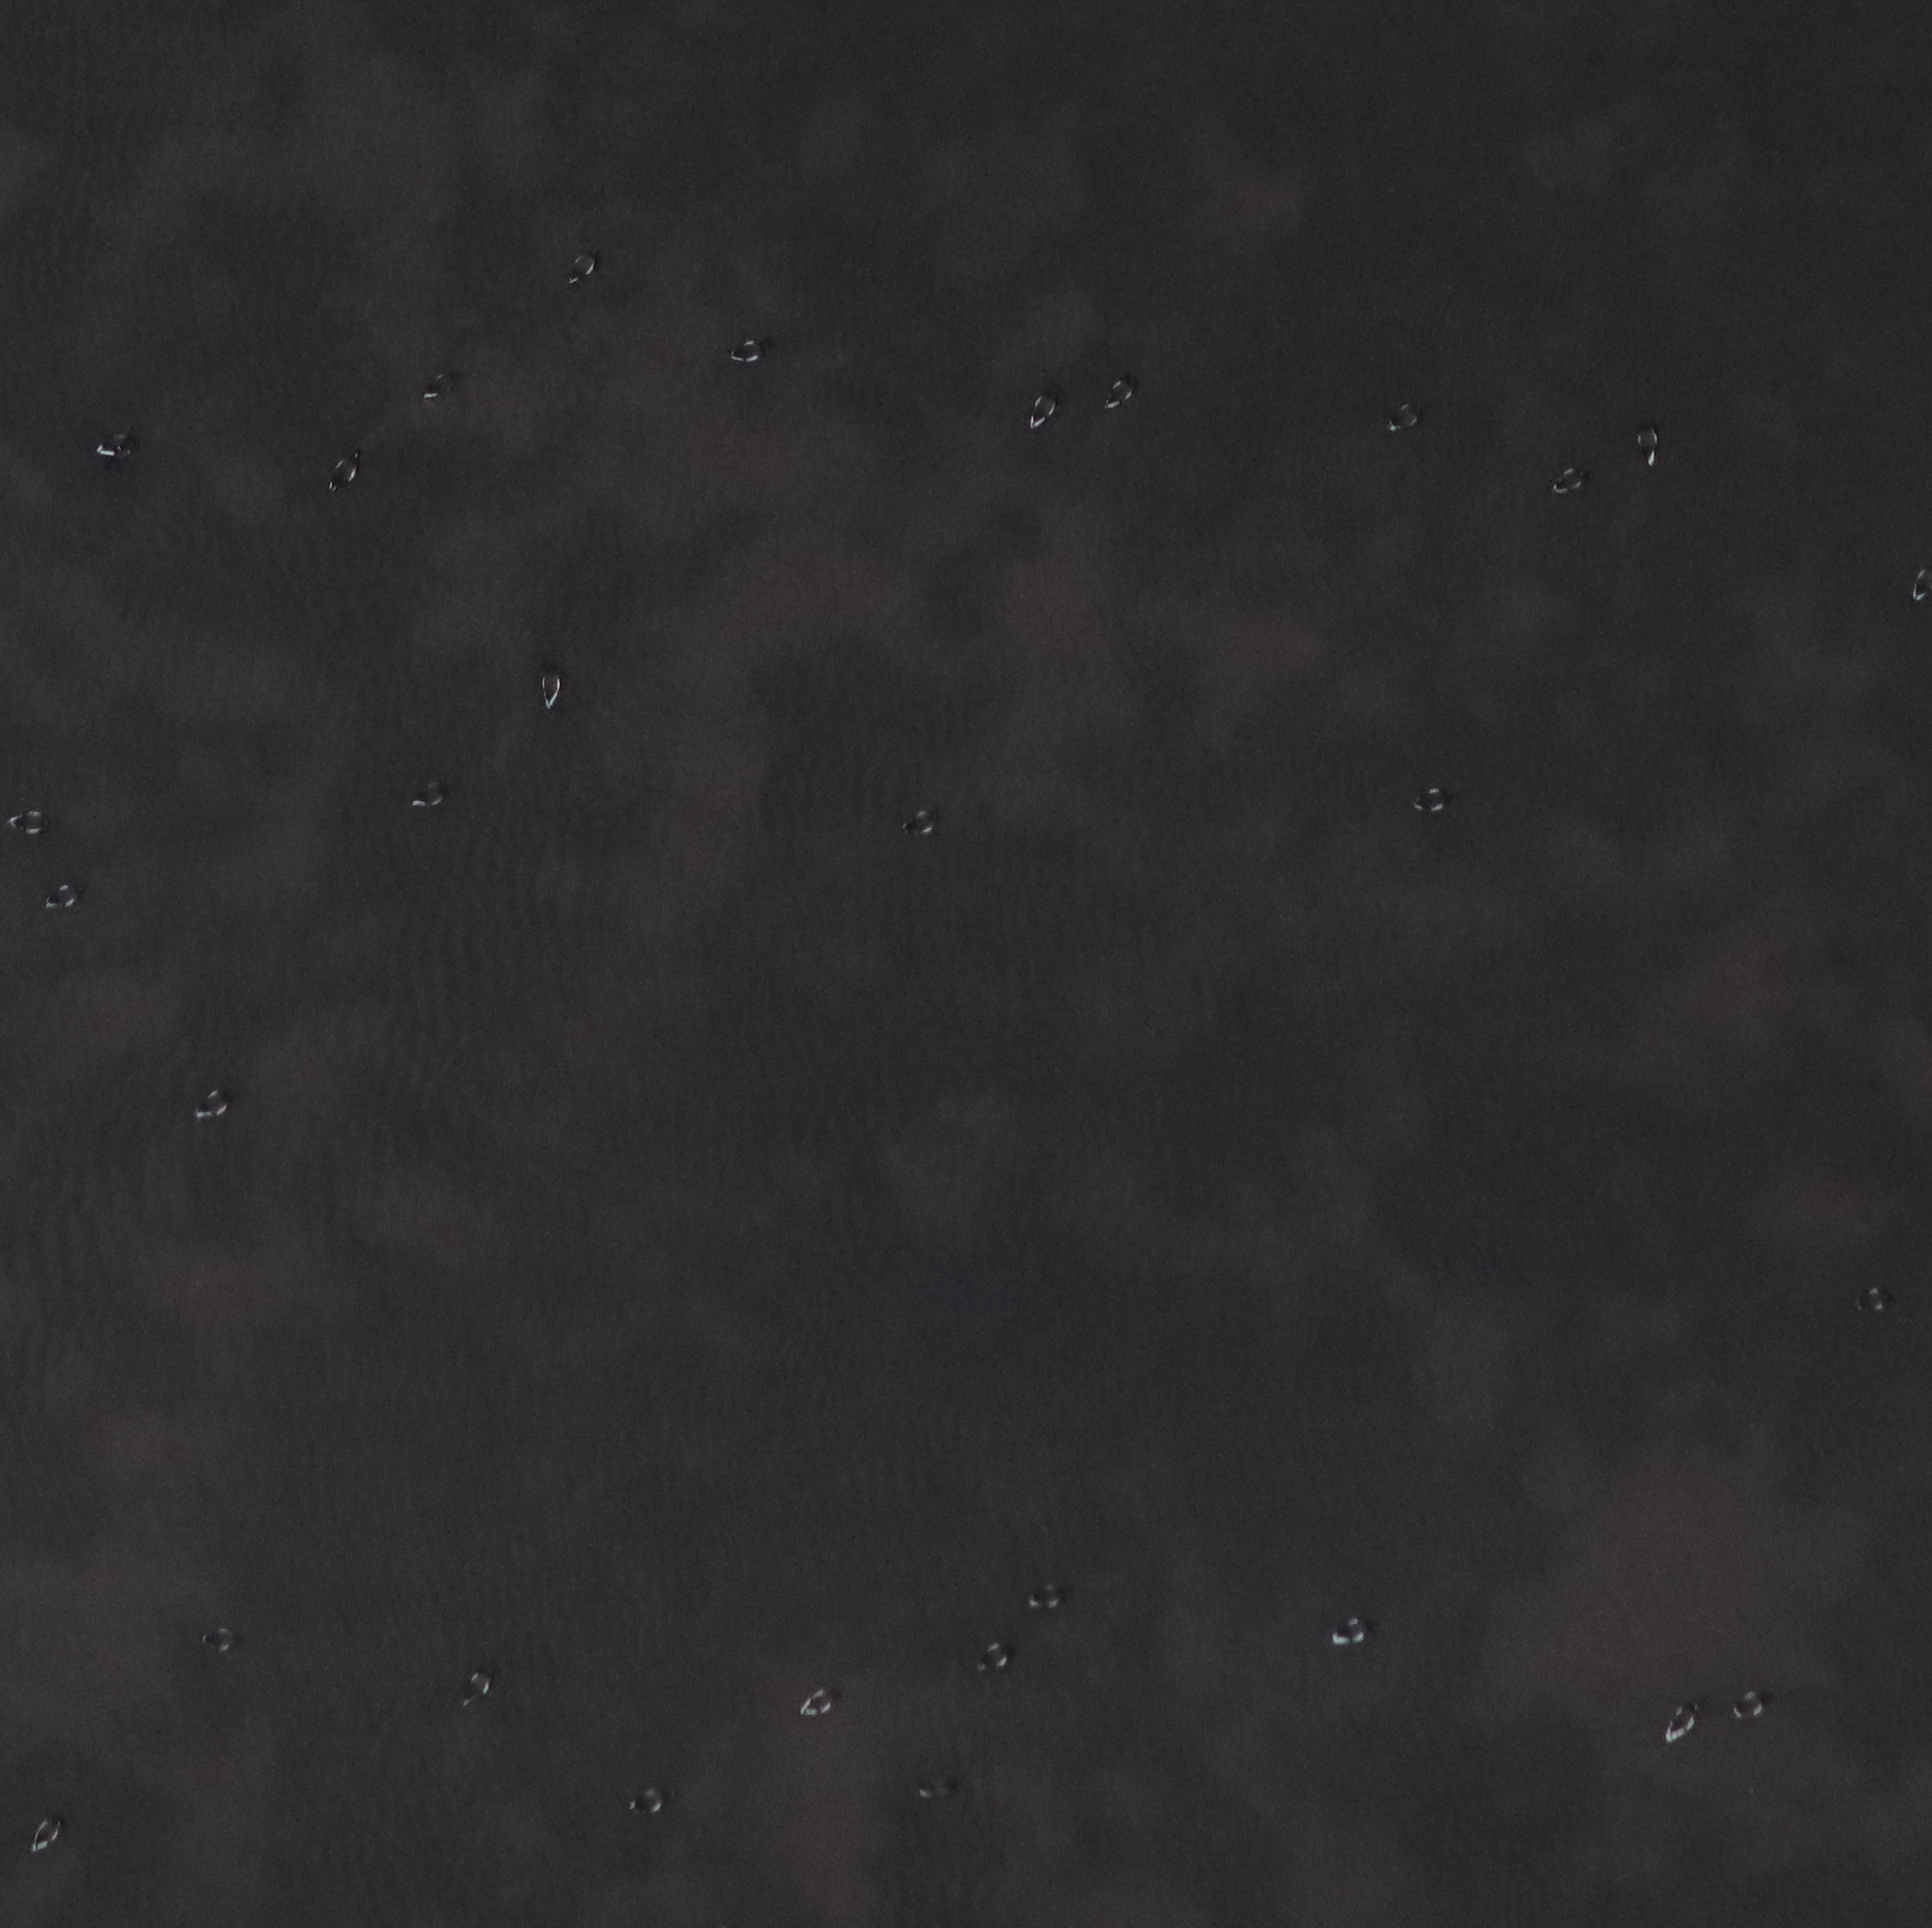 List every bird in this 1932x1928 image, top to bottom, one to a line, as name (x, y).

brant (583, 268)
brant (748, 352)
brant (440, 386)
brant (1118, 394)
brant (1043, 409)
brant (1406, 414)
brant (1649, 442)
brant (114, 449)
brant (346, 471)
brant (1569, 481)
brant (1926, 581)
brant (552, 687)
brant (430, 795)
brant (1431, 800)
brant (30, 822)
brant (921, 824)
brant (64, 896)
brant (214, 1104)
brant (1873, 1300)
brant (1047, 1595)
brant (1352, 1630)
brant (215, 1637)
brant (997, 1655)
brant (480, 1686)
brant (819, 1700)
brant (1749, 1705)
brant (1681, 1721)
brant (939, 1787)
brant (649, 1800)
brant (47, 1833)